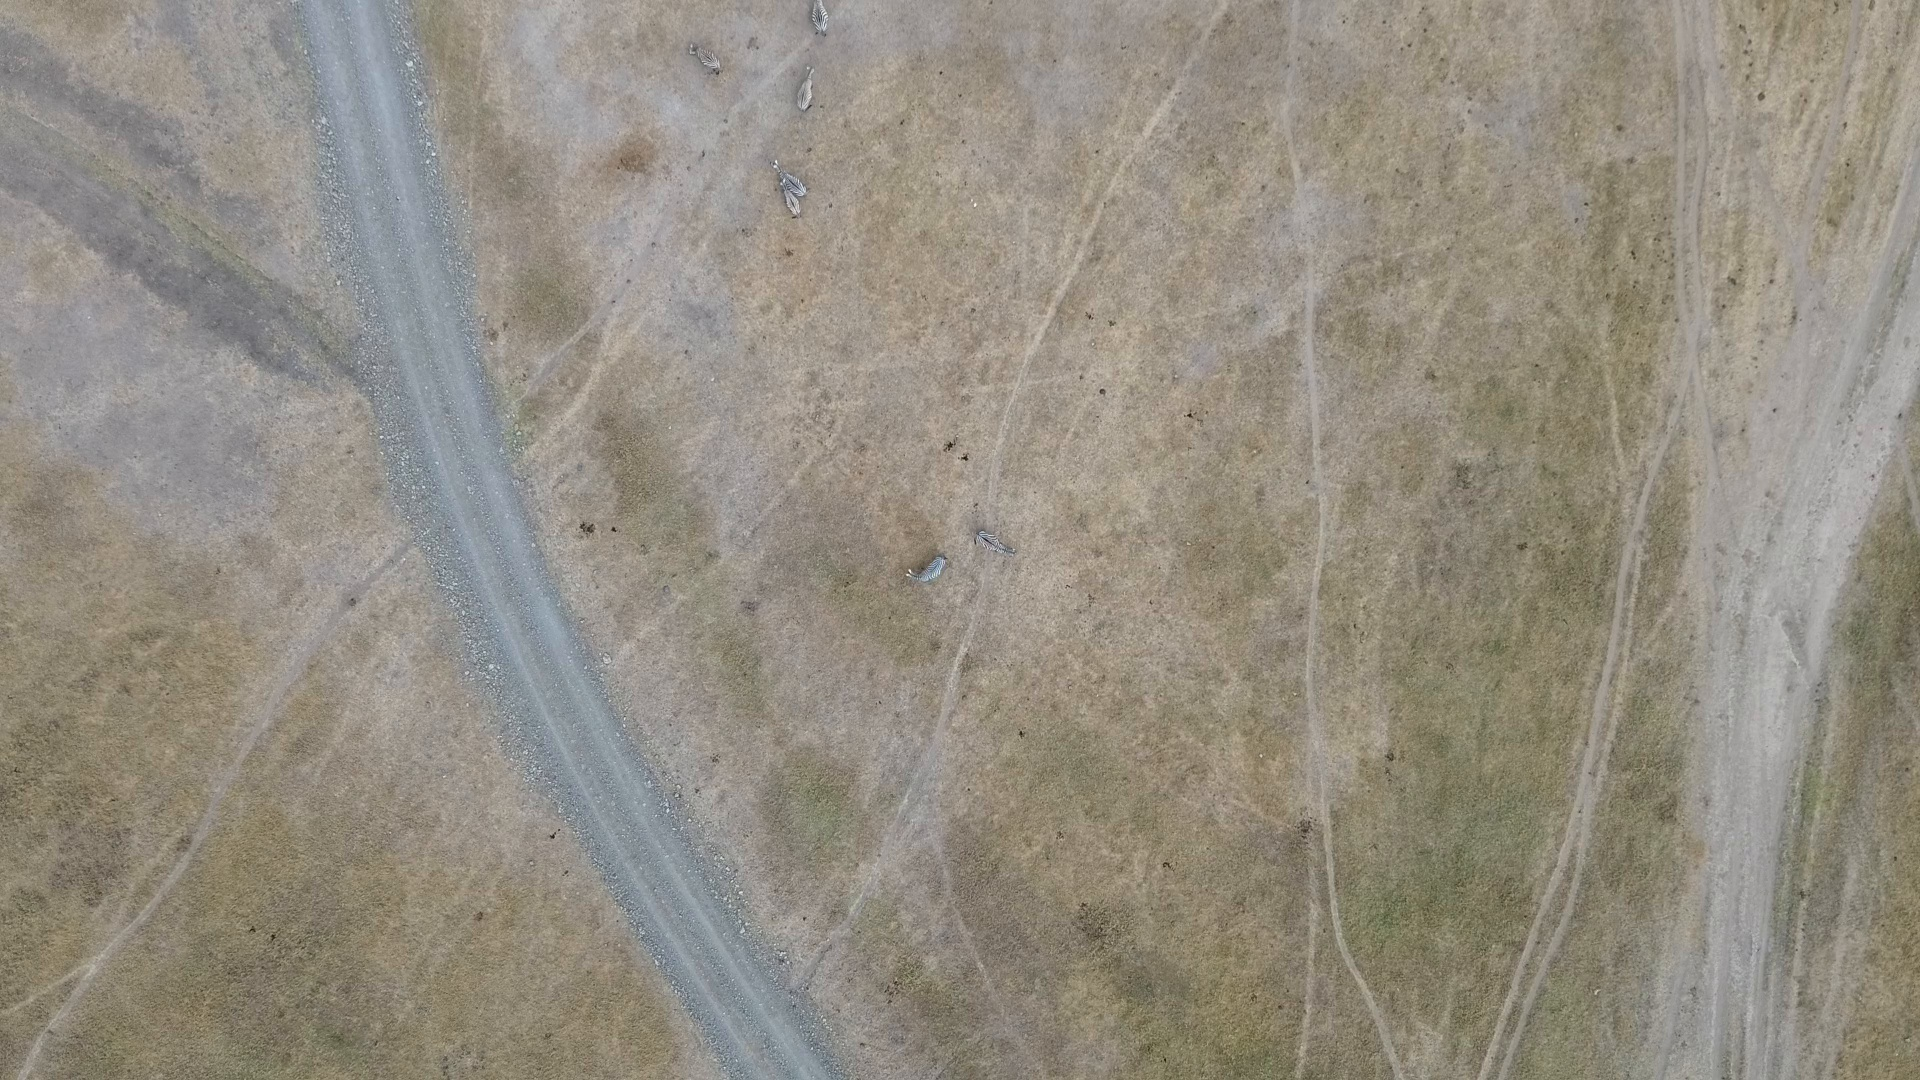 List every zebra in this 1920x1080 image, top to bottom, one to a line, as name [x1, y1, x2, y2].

zebra [686, 41, 723, 76]
zebra [796, 65, 816, 111]
zebra [767, 158, 809, 194]
zebra [779, 179, 799, 220]
zebra [973, 530, 1018, 559]
zebra [906, 555, 946, 585]